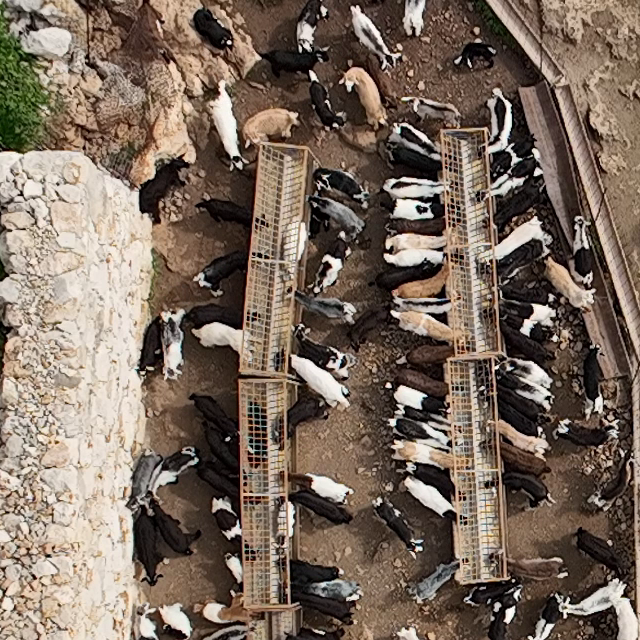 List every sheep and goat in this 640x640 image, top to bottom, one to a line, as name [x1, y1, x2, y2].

goat [296, 4, 329, 54]
goat [403, 4, 426, 36]
goat [349, 6, 400, 69]
goat [193, 7, 235, 48]
goat [139, 9, 169, 62]
goat [455, 42, 497, 69]
goat [256, 48, 330, 78]
goat [337, 62, 389, 129]
goat [307, 69, 343, 126]
goat [200, 80, 249, 172]
goat [478, 89, 513, 156]
goat [399, 96, 460, 128]
goat [242, 108, 298, 148]
goat [390, 122, 450, 162]
goat [489, 132, 534, 182]
goat [390, 147, 448, 171]
goat [138, 153, 190, 227]
goat [472, 156, 537, 204]
goat [312, 167, 369, 205]
goat [382, 175, 451, 198]
goat [483, 184, 537, 234]
goat [305, 195, 366, 243]
goat [379, 199, 460, 219]
goat [195, 200, 269, 233]
goat [568, 215, 594, 286]
goat [385, 216, 460, 236]
goat [476, 217, 540, 264]
goat [282, 220, 306, 281]
goat [385, 226, 455, 252]
goat [309, 232, 351, 298]
goat [497, 238, 542, 287]
goat [381, 251, 464, 267]
goat [193, 252, 272, 296]
goat [390, 257, 453, 297]
goat [374, 258, 433, 291]
goat [544, 258, 596, 308]
goat [283, 284, 355, 326]
goat [488, 288, 556, 326]
goat [394, 290, 464, 314]
goat [186, 302, 262, 328]
goat [345, 305, 389, 350]
goat [493, 307, 553, 343]
goat [159, 308, 185, 380]
goat [480, 308, 556, 362]
goat [390, 309, 471, 341]
goat [138, 315, 162, 376]
goat [191, 322, 253, 362]
goat [290, 323, 353, 381]
goat [406, 341, 471, 366]
goat [582, 344, 604, 421]
goat [274, 349, 351, 410]
goat [487, 358, 552, 390]
goat [390, 367, 465, 397]
goat [488, 375, 554, 408]
goat [481, 380, 539, 420]
goat [384, 381, 454, 414]
goat [274, 393, 328, 442]
goat [189, 395, 242, 442]
goat [482, 397, 545, 438]
goat [246, 400, 269, 470]
goat [393, 404, 464, 434]
goat [384, 416, 455, 454]
goat [556, 417, 617, 446]
goat [481, 421, 548, 461]
goat [203, 422, 248, 486]
goat [391, 440, 470, 468]
goat [477, 441, 547, 476]
goat [147, 445, 199, 502]
goat [127, 447, 162, 509]
goat [588, 449, 632, 512]
goat [398, 460, 467, 501]
goat [195, 467, 263, 507]
goat [279, 469, 354, 505]
goat [482, 473, 553, 509]
goat [402, 476, 468, 525]
goat [280, 491, 353, 524]
goat [210, 495, 258, 561]
goat [371, 496, 423, 559]
goat [148, 498, 194, 557]
goat [277, 500, 294, 548]
goat [132, 515, 165, 587]
goat [576, 527, 627, 581]
goat [490, 550, 567, 581]
goat [224, 553, 248, 593]
goat [278, 556, 342, 582]
goat [412, 556, 468, 602]
goat [464, 578, 517, 609]
goat [557, 579, 627, 619]
goat [296, 581, 362, 600]
goat [284, 586, 355, 624]
goat [488, 587, 524, 639]
goat [527, 594, 566, 639]
goat [609, 594, 638, 639]
goat [134, 601, 175, 639]
goat [196, 601, 258, 623]
goat [160, 603, 191, 639]
goat [197, 623, 255, 639]
goat [281, 626, 347, 639]
goat [393, 628, 455, 639]